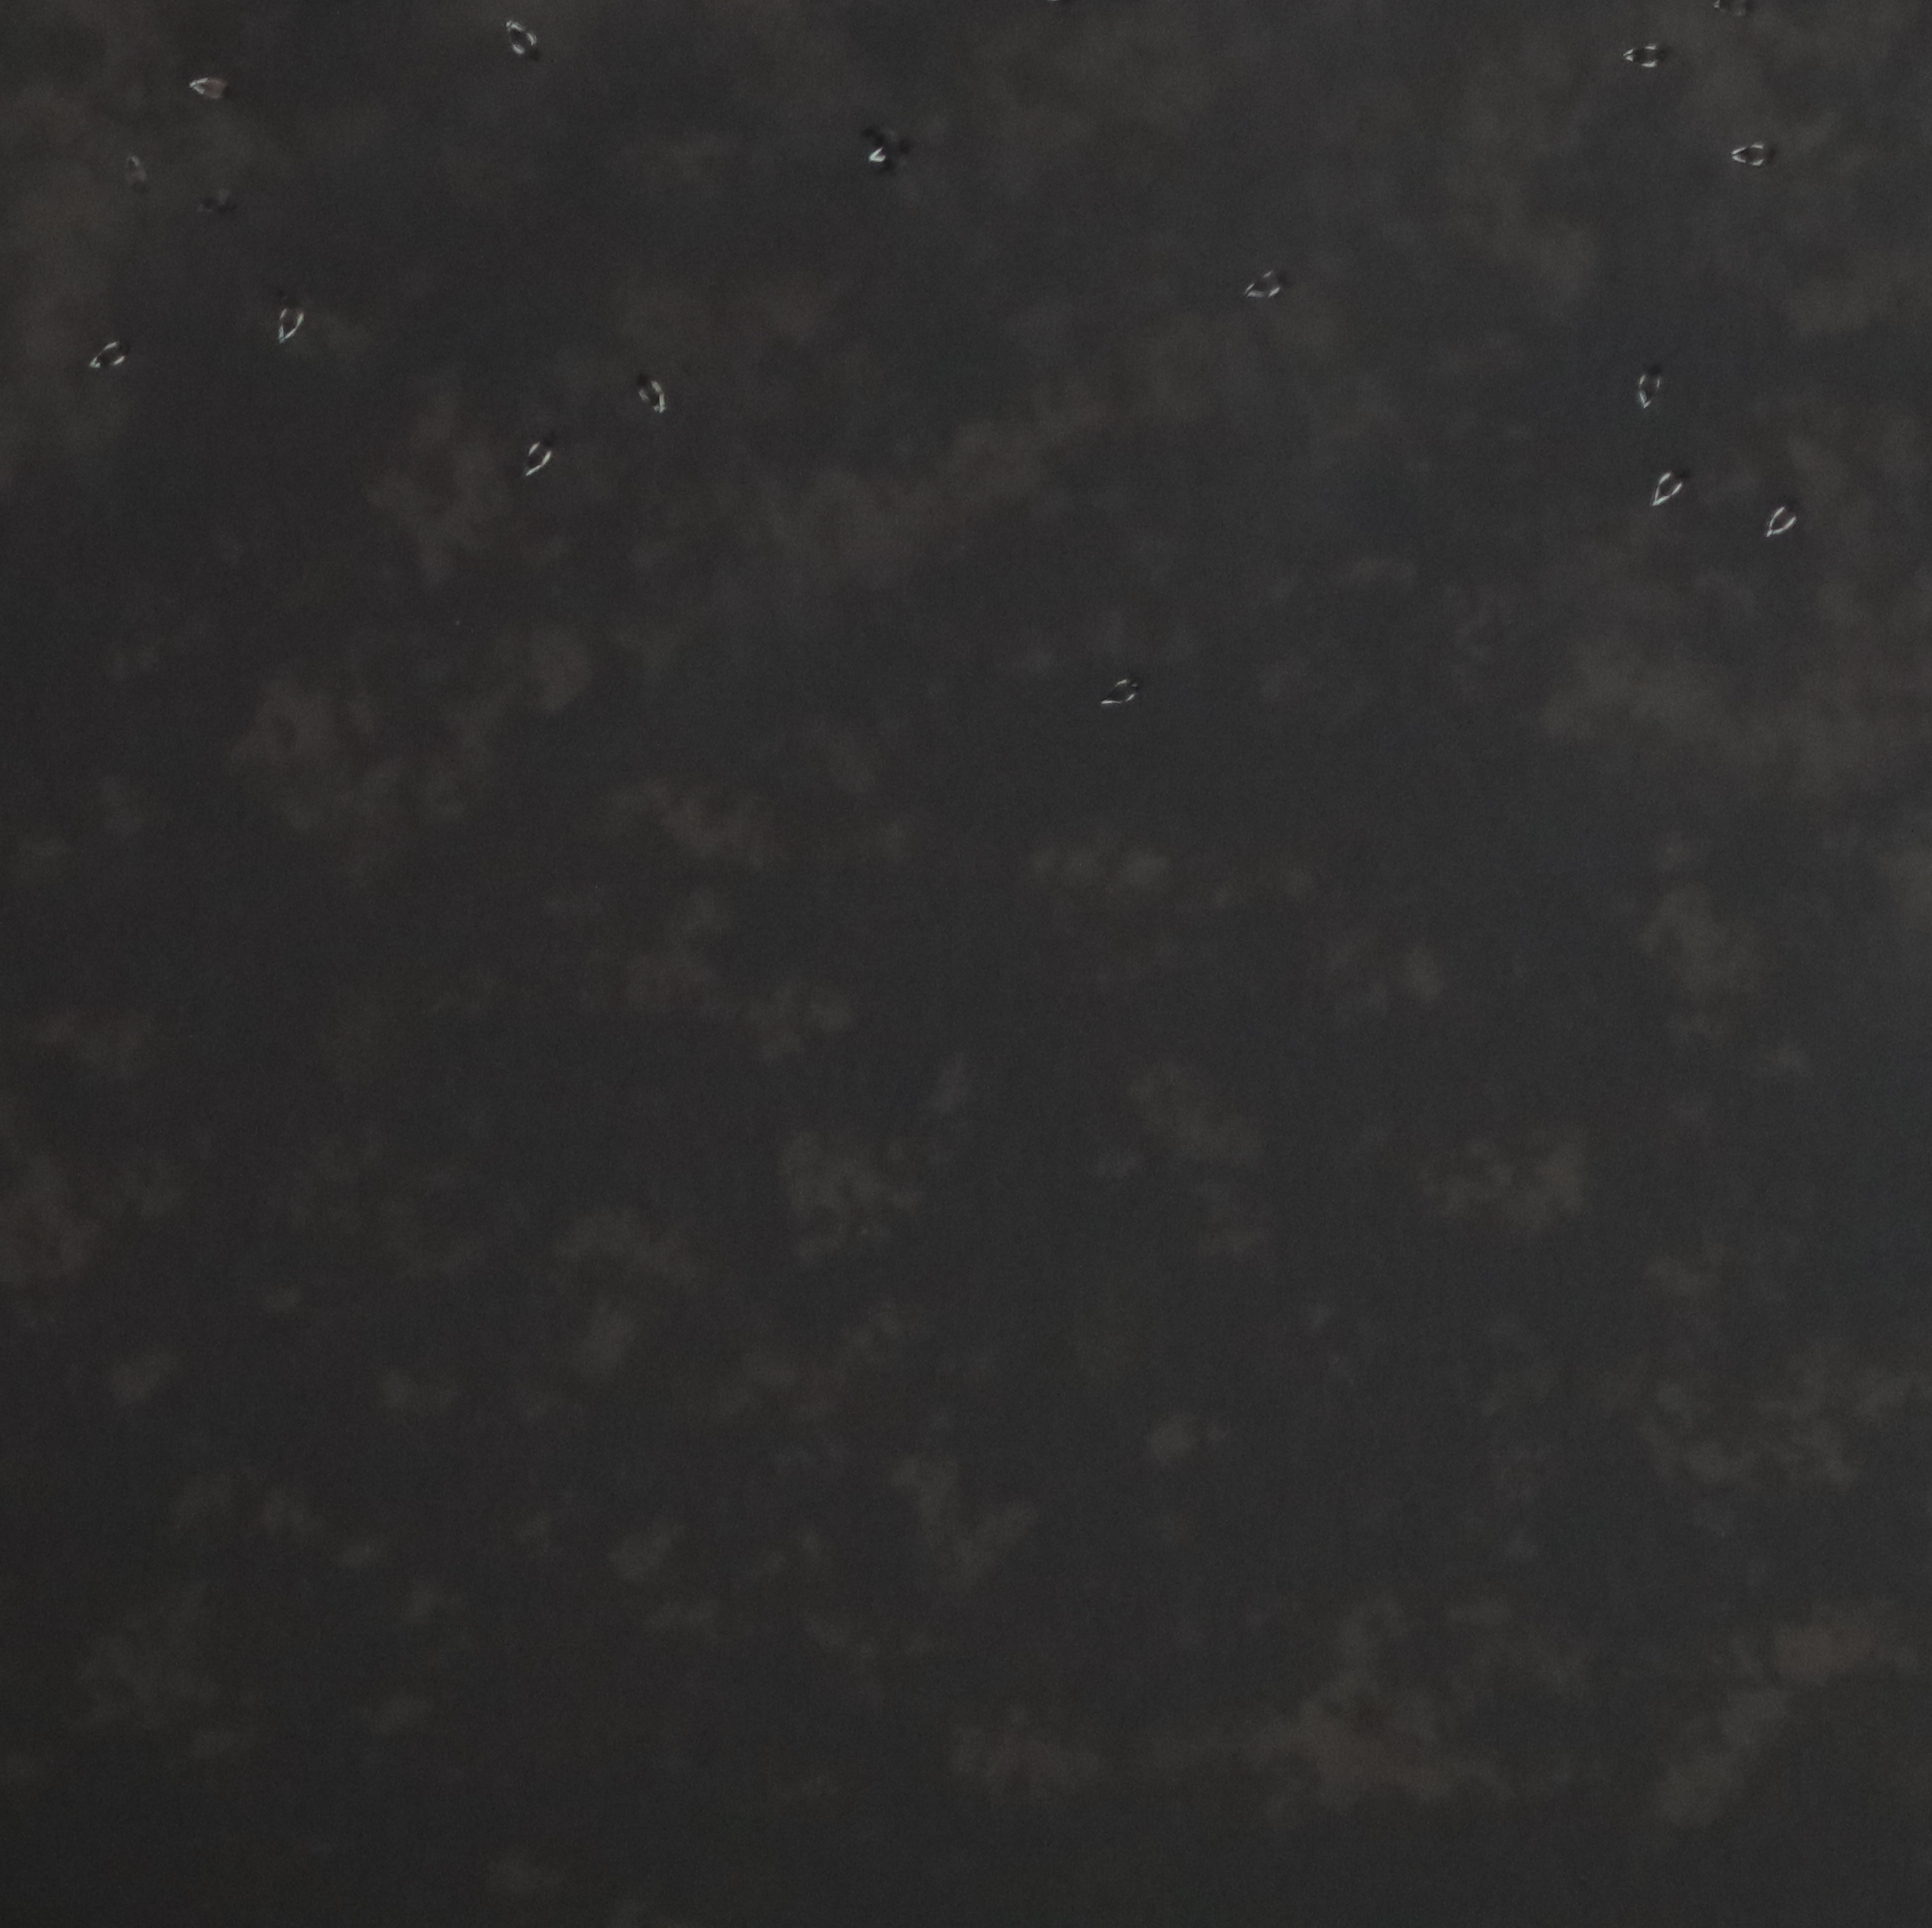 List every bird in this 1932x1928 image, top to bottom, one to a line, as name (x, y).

brant (1735, 5)
brant (522, 39)
brant (1649, 56)
brant (213, 87)
brant (890, 150)
brant (1754, 153)
brant (139, 175)
brant (222, 203)
brant (1268, 285)
brant (290, 320)
brant (109, 355)
brant (1650, 386)
brant (652, 393)
brant (539, 457)
brant (1669, 488)
brant (1783, 519)
brant (1123, 693)